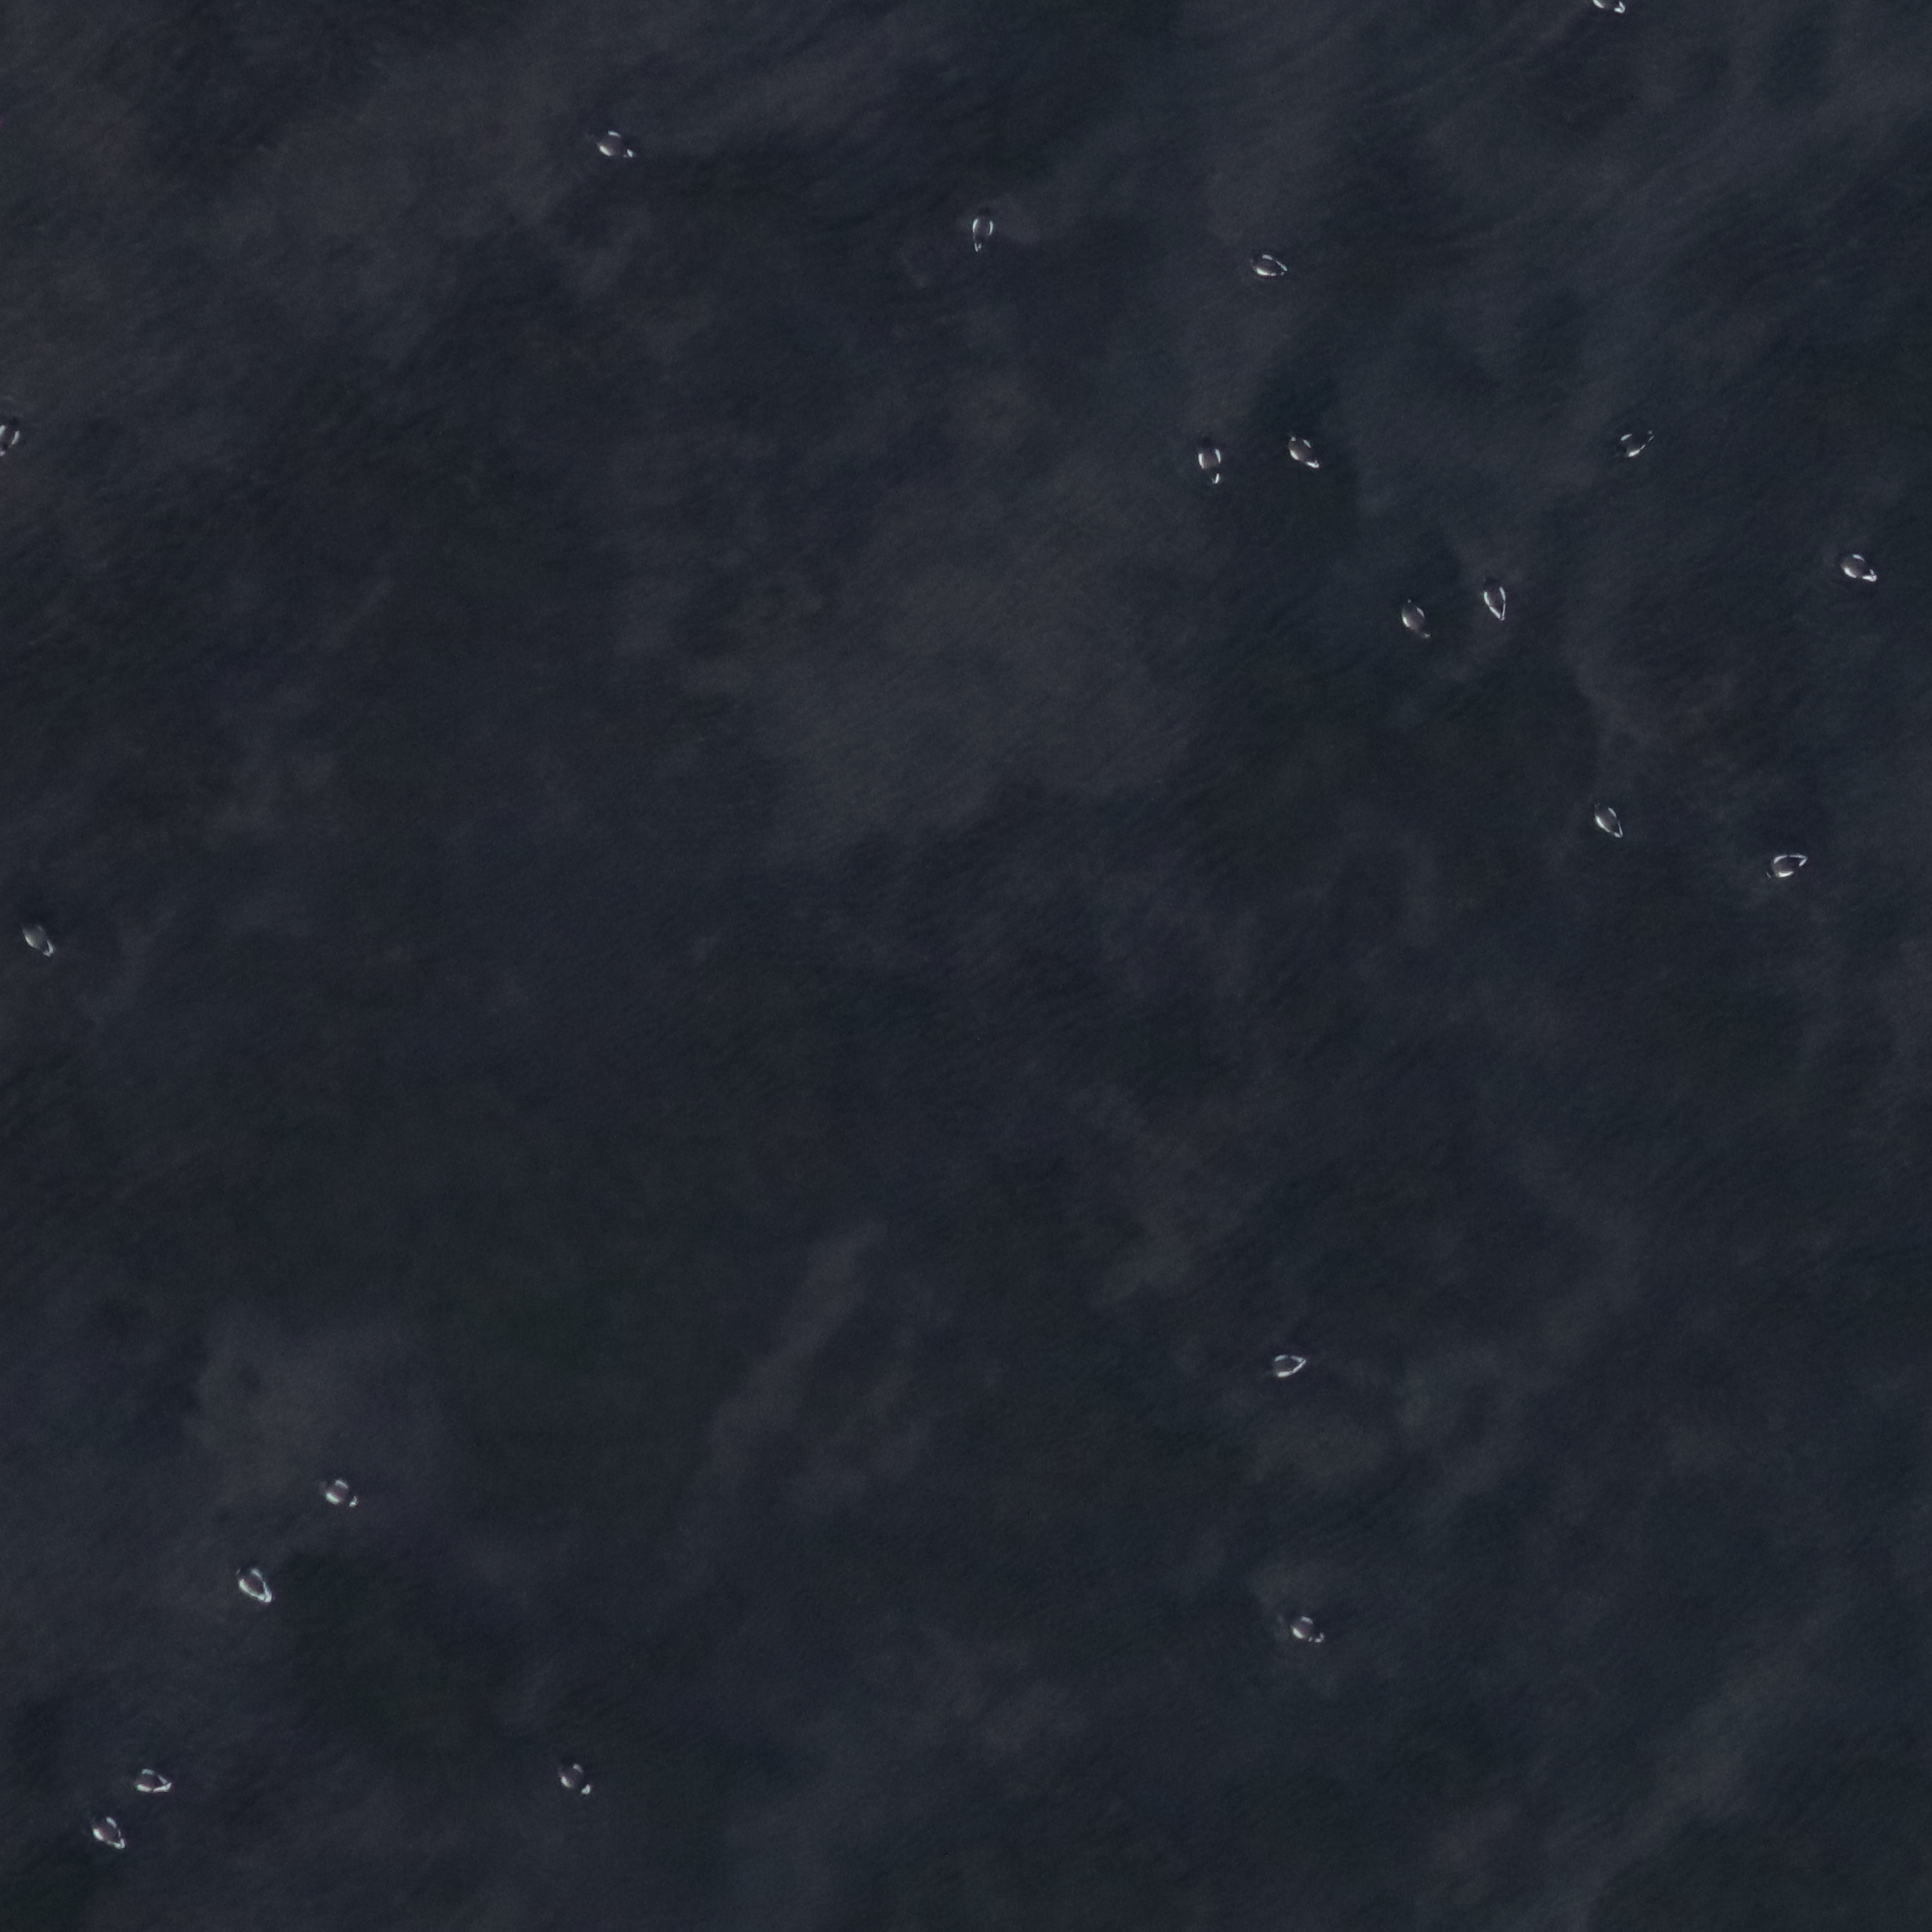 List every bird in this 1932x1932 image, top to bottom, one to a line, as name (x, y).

brant (613, 144)
brant (981, 229)
brant (1268, 266)
brant (3, 433)
brant (1634, 445)
brant (1301, 451)
brant (1210, 463)
brant (1857, 568)
brant (1496, 600)
brant (1414, 619)
brant (1607, 819)
brant (1784, 865)
brant (35, 937)
brant (1285, 1365)
brant (339, 1493)
brant (253, 1584)
brant (1304, 1628)
brant (575, 1778)
brant (150, 1782)
brant (108, 1832)